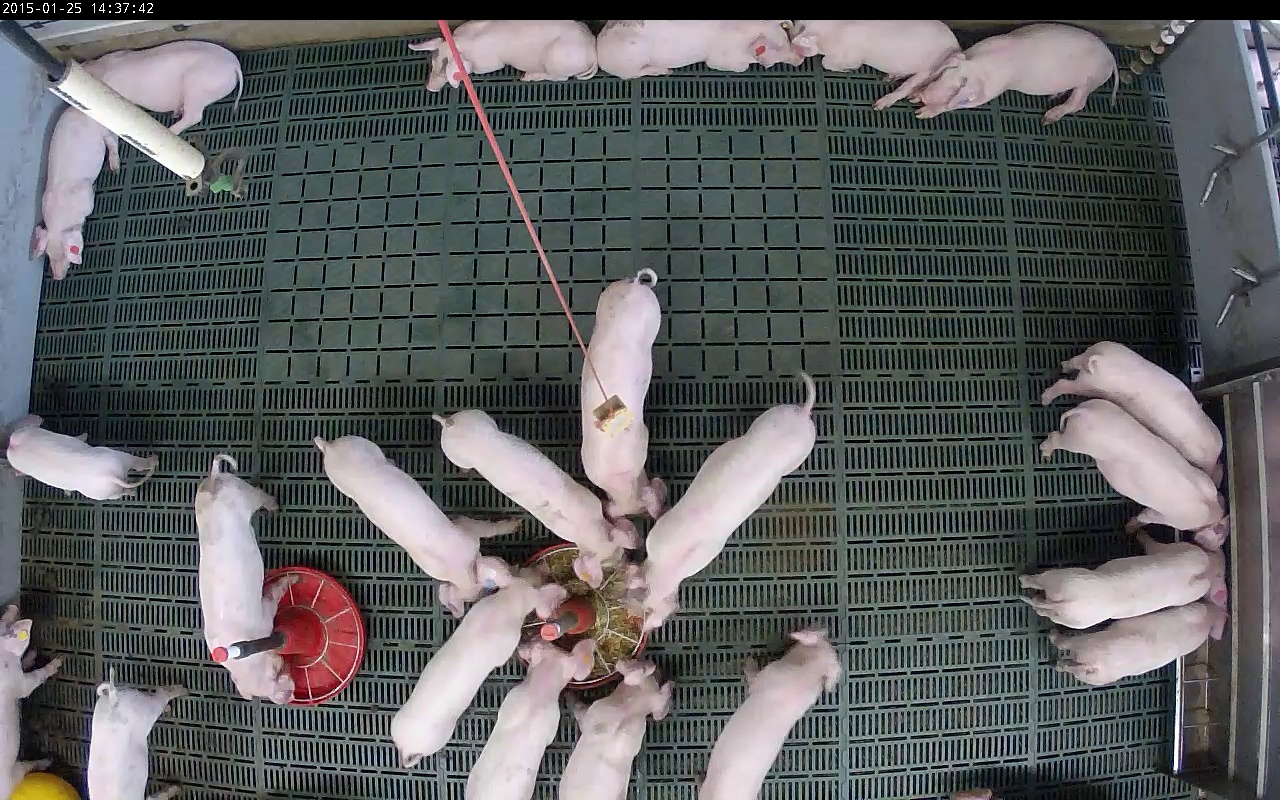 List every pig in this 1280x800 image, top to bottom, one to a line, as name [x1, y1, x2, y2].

pig [409, 20, 598, 93]
pig [597, 22, 803, 79]
pig [789, 22, 958, 111]
pig [908, 25, 1121, 126]
pig [78, 40, 246, 138]
pig [29, 107, 120, 280]
pig [580, 266, 667, 522]
pig [1040, 341, 1227, 486]
pig [622, 373, 818, 629]
pig [1043, 400, 1228, 548]
pig [432, 409, 646, 590]
pig [7, 415, 161, 504]
pig [315, 433, 524, 621]
pig [195, 454, 298, 706]
pig [1015, 528, 1229, 630]
pig [390, 559, 566, 769]
pig [1050, 598, 1227, 692]
pig [0, 603, 61, 798]
pig [694, 626, 844, 799]
pig [467, 635, 598, 799]
pig [557, 656, 676, 798]
pig [86, 665, 187, 799]